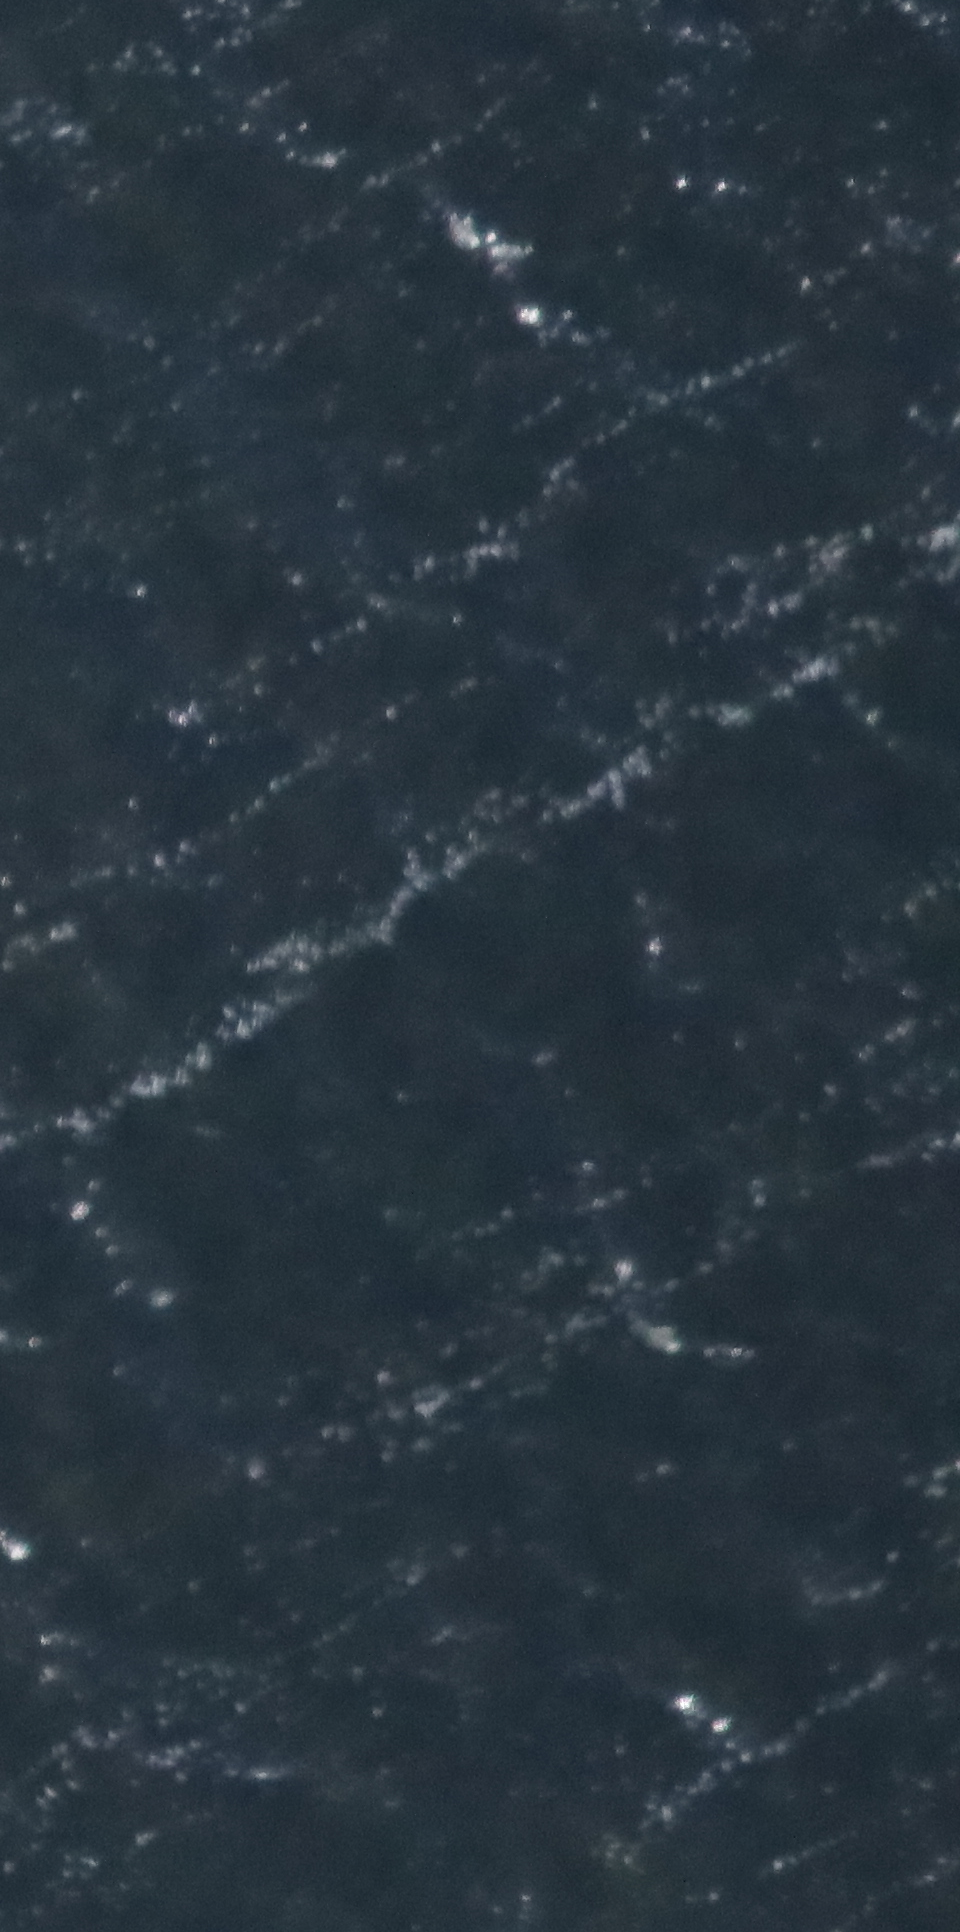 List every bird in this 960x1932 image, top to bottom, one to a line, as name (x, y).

None